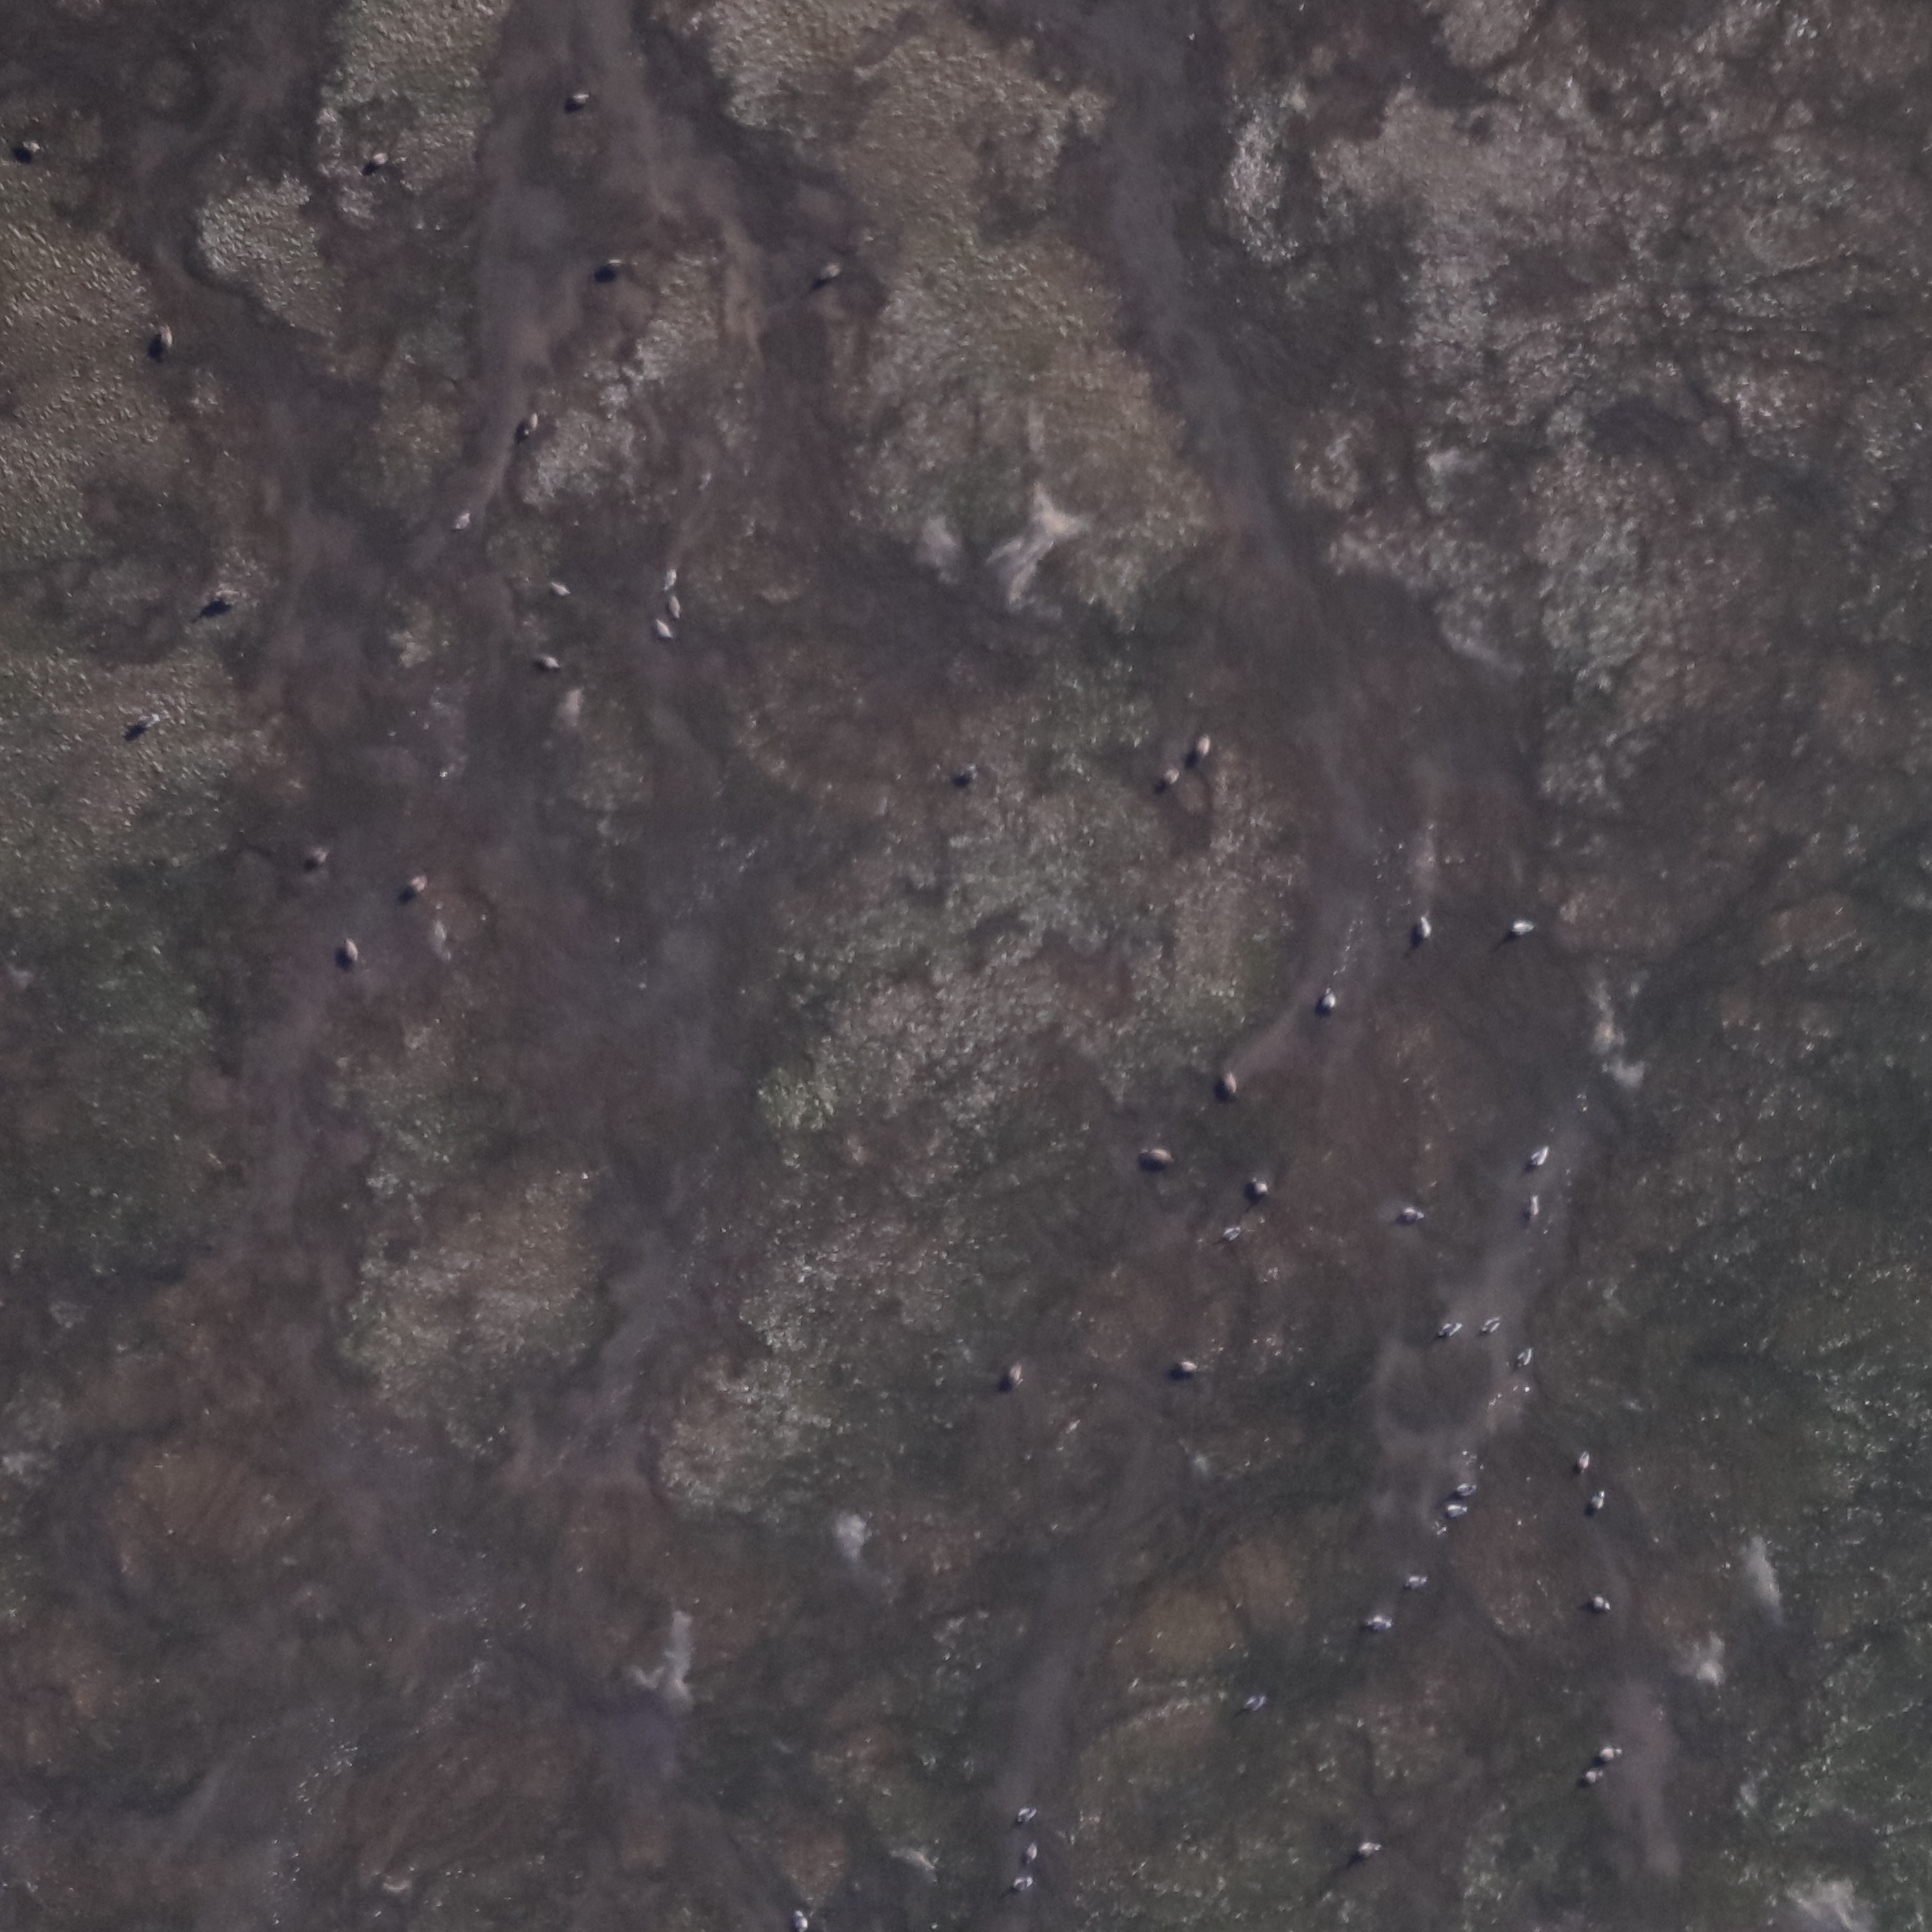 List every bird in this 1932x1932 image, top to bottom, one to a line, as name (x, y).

Canada goose (582, 101)
Canada goose (33, 147)
Canada goose (377, 158)
Canada goose (619, 262)
Canada goose (835, 272)
Canada goose (168, 335)
Canada goose (530, 425)
Canada goose (466, 521)
Canada goose (670, 578)
Canada goose (562, 590)
Canada goose (229, 596)
Canada goose (671, 608)
Canada goose (667, 632)
Canada goose (550, 660)
brant (147, 723)
Canada goose (1202, 746)
brant (970, 773)
Canada goose (1171, 774)
Canada goose (317, 855)
Canada goose (416, 884)
brant (1423, 929)
brant (1521, 929)
Canada goose (350, 950)
brant (1328, 1000)
Canada goose (1232, 1081)
brant (1537, 1158)
Canada goose (1163, 1159)
brant (1261, 1186)
brant (1534, 1209)
brant (1411, 1214)
brant (1229, 1234)
brant (1491, 1326)
brant (1449, 1329)
brant (1523, 1357)
Canada goose (1188, 1366)
Canada goose (1018, 1373)
brant (1584, 1461)
brant (1465, 1491)
brant (1597, 1502)
brant (1454, 1513)
brant (1417, 1582)
brant (1605, 1605)
brant (1378, 1623)
brant (1252, 1706)
brant (1611, 1754)
brant (1592, 1775)
brant (1027, 1813)
brant (1368, 1852)
brant (1032, 1853)
brant (1019, 1884)
brant (800, 1923)